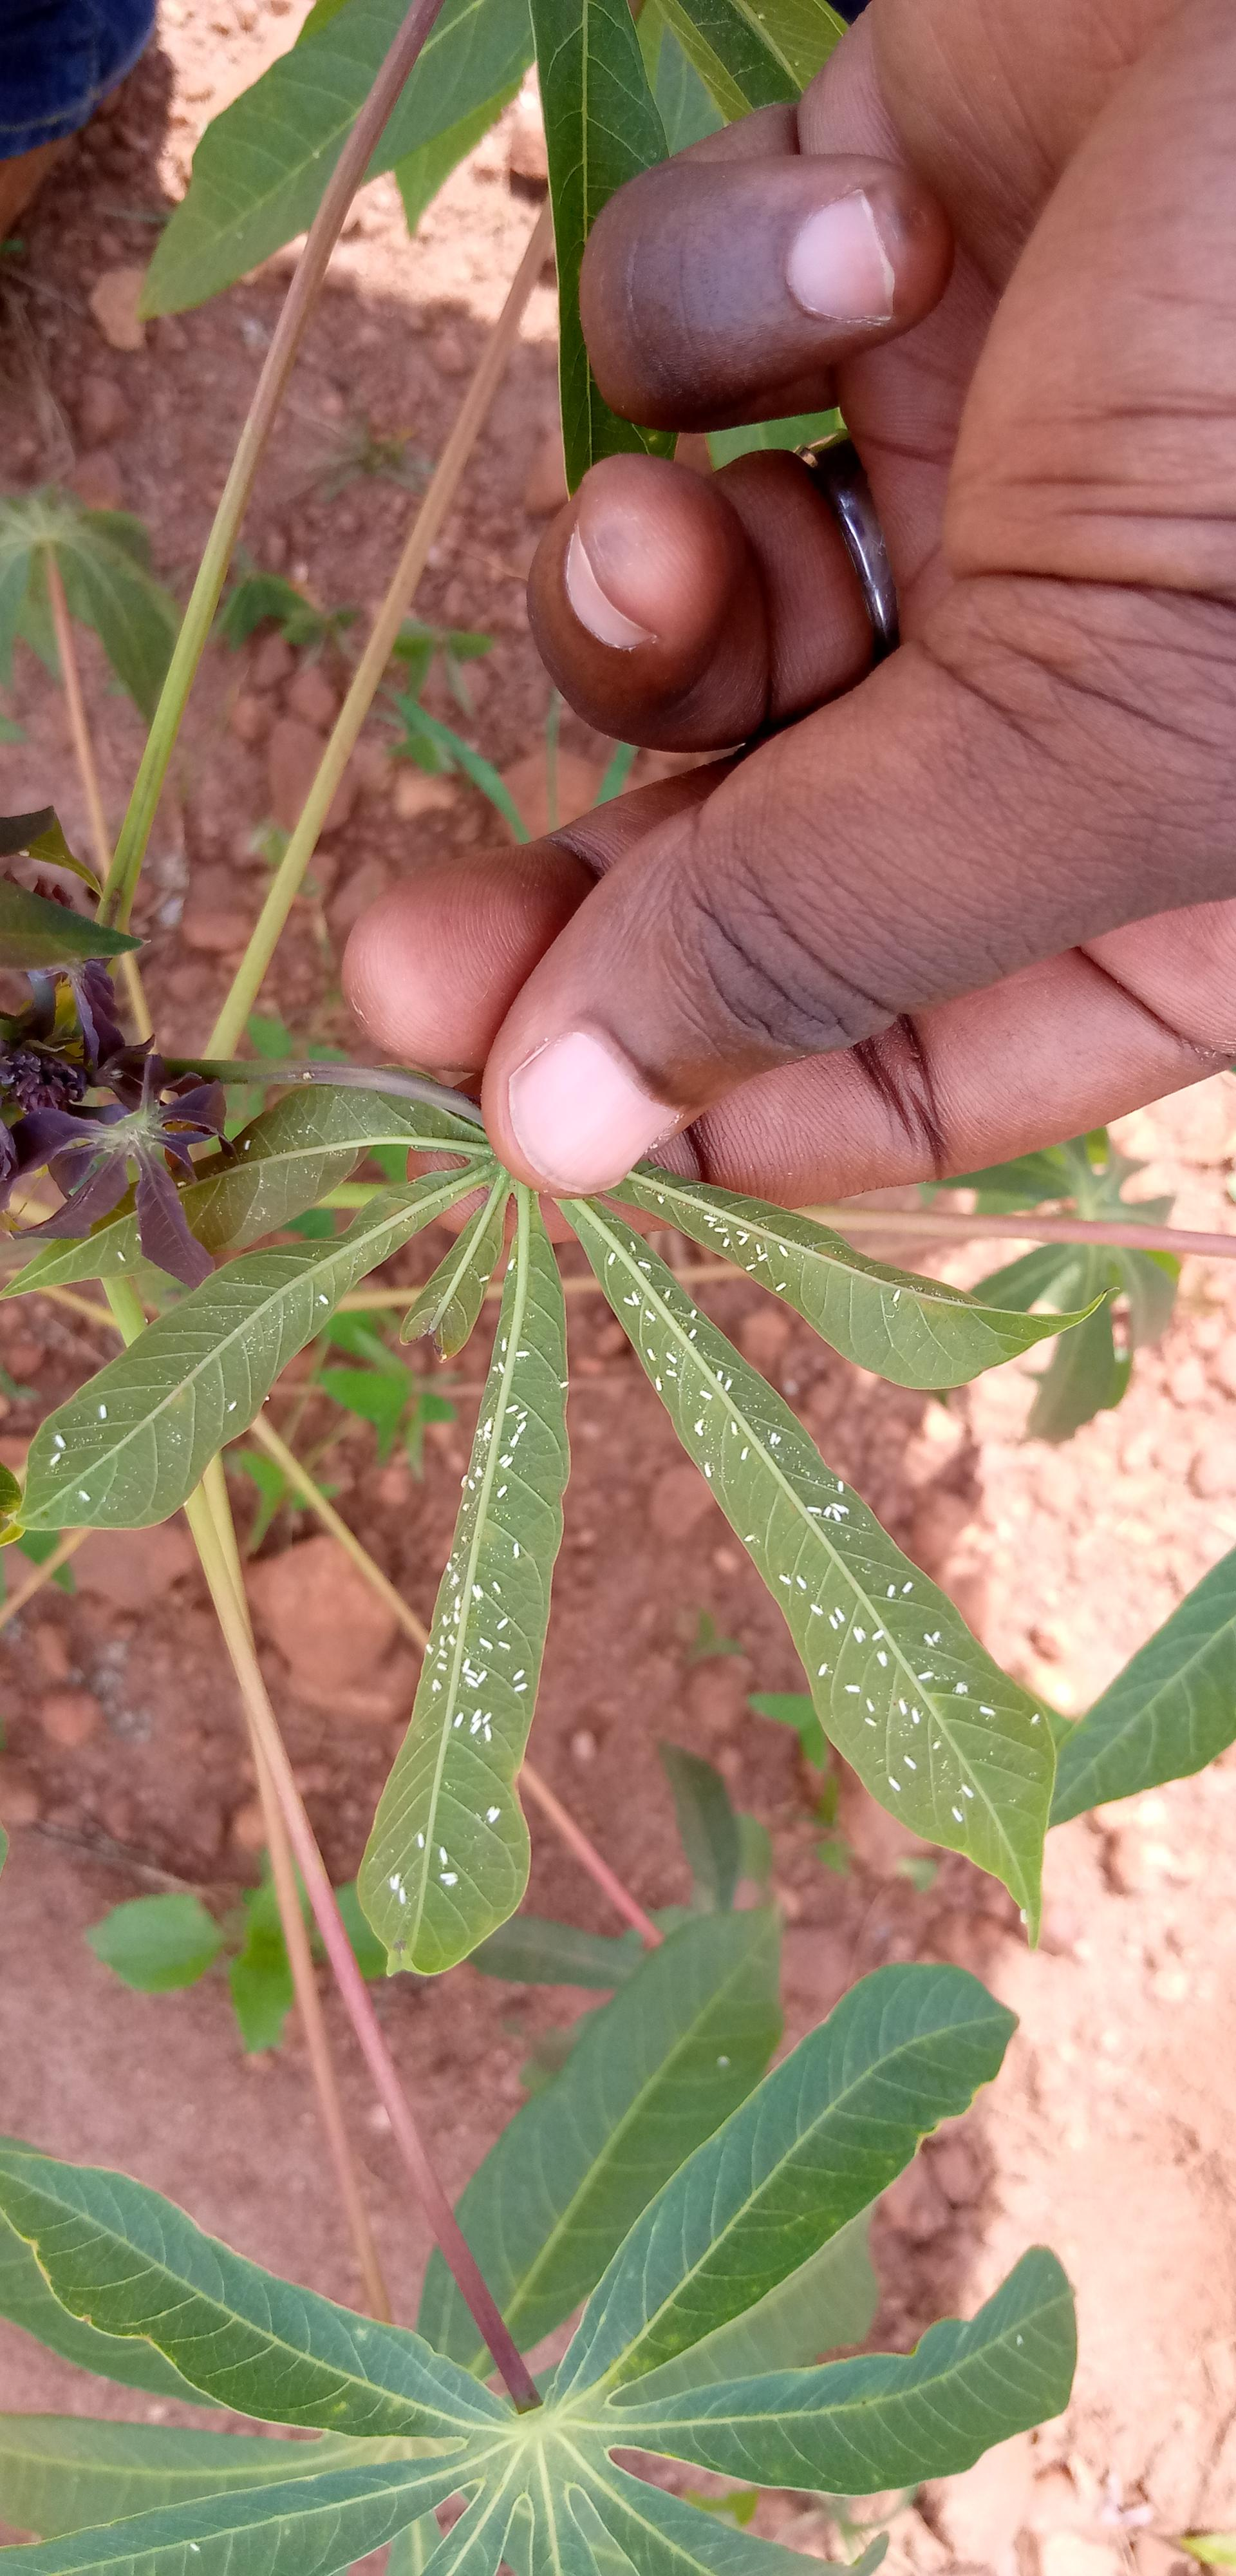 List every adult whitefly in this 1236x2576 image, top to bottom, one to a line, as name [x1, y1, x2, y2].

whitefly [241, 1137, 256, 1154]
whitefly [176, 1180, 188, 1189]
whitefly [654, 1192, 668, 1207]
whitefly [700, 1212, 720, 1223]
whitefly [706, 1220, 716, 1227]
whitefly [713, 1224, 730, 1235]
whitefly [735, 1229, 752, 1238]
whitefly [720, 1235, 731, 1249]
whitefly [738, 1236, 749, 1247]
whitefly [629, 1239, 639, 1252]
whitefly [753, 1242, 764, 1255]
whitefly [778, 1243, 791, 1259]
whitefly [116, 1249, 128, 1264]
whitefly [605, 1249, 620, 1267]
whitefly [756, 1252, 769, 1263]
whitefly [505, 1256, 521, 1273]
whitefly [637, 1260, 654, 1269]
whitefly [744, 1261, 756, 1273]
whitefly [476, 1273, 491, 1283]
whitefly [772, 1280, 790, 1293]
whitefly [661, 1288, 673, 1301]
whitefly [890, 1288, 903, 1305]
whitefly [631, 1289, 642, 1305]
whitefly [317, 1291, 331, 1307]
whitefly [621, 1296, 635, 1309]
whitefly [689, 1307, 702, 1320]
whitefly [642, 1308, 657, 1323]
whitefly [686, 1327, 700, 1341]
whitefly [499, 1335, 508, 1354]
whitefly [644, 1345, 659, 1364]
whitefly [514, 1349, 532, 1360]
whitefly [664, 1350, 679, 1365]
whitefly [497, 1361, 507, 1374]
whitefly [491, 1365, 499, 1374]
whitefly [715, 1367, 726, 1382]
whitefly [664, 1368, 679, 1379]
whitefly [653, 1372, 663, 1393]
whitefly [722, 1377, 733, 1392]
whitefly [557, 1378, 571, 1391]
whitefly [698, 1388, 715, 1402]
whitefly [226, 1399, 241, 1414]
whitefly [96, 1401, 111, 1421]
whitefly [505, 1404, 520, 1414]
whitefly [516, 1410, 529, 1422]
whitefly [484, 1415, 496, 1432]
whitefly [696, 1417, 706, 1429]
whitefly [728, 1418, 740, 1436]
whitefly [516, 1419, 530, 1433]
whitefly [693, 1423, 706, 1437]
whitefly [476, 1428, 484, 1438]
whitefly [768, 1430, 777, 1446]
whitefly [483, 1430, 495, 1443]
whitefly [52, 1432, 71, 1449]
whitefly [509, 1432, 521, 1449]
whitefly [775, 1435, 782, 1446]
whitefly [738, 1445, 753, 1463]
whitefly [47, 1452, 65, 1468]
whitefly [498, 1454, 509, 1466]
whitefly [501, 1455, 515, 1471]
whitefly [702, 1461, 716, 1479]
whitefly [473, 1464, 485, 1479]
whitefly [460, 1472, 470, 1488]
whitefly [467, 1477, 479, 1492]
whitefly [837, 1477, 847, 1493]
whitefly [494, 1482, 509, 1500]
whitefly [77, 1488, 97, 1504]
whitefly [461, 1501, 473, 1513]
whitefly [830, 1501, 846, 1514]
whitefly [805, 1504, 822, 1515]
whitefly [823, 1506, 832, 1519]
whitefly [832, 1508, 843, 1524]
whitefly [458, 1533, 471, 1545]
whitefly [742, 1533, 758, 1545]
whitefly [511, 1540, 523, 1560]
whitefly [451, 1551, 462, 1562]
whitefly [444, 1559, 454, 1573]
whitefly [776, 1572, 793, 1587]
whitefly [796, 1573, 810, 1593]
whitefly [491, 1578, 505, 1595]
whitefly [901, 1579, 915, 1595]
whitefly [883, 1581, 899, 1600]
whitefly [476, 1584, 485, 1598]
whitefly [471, 1584, 481, 1602]
whitefly [453, 1593, 462, 1611]
whitefly [807, 1602, 825, 1617]
whitefly [833, 1604, 847, 1623]
whitefly [453, 1610, 462, 1625]
whitefly [439, 1613, 451, 1628]
whitefly [828, 1613, 841, 1633]
whitefly [494, 1615, 511, 1630]
whitefly [852, 1624, 864, 1644]
whitefly [857, 1625, 870, 1641]
whitefly [871, 1628, 885, 1642]
whitefly [931, 1629, 945, 1644]
whitefly [438, 1631, 446, 1647]
whitefly [921, 1631, 936, 1648]
whitefly [447, 1633, 458, 1647]
whitefly [477, 1634, 496, 1653]
whitefly [497, 1639, 514, 1654]
whitefly [424, 1642, 435, 1656]
whitefly [876, 1646, 892, 1667]
whitefly [438, 1647, 451, 1660]
whitefly [461, 1657, 471, 1674]
whitefly [435, 1660, 450, 1672]
whitefly [817, 1661, 831, 1679]
whitefly [511, 1666, 526, 1681]
whitefly [465, 1669, 479, 1680]
whitefly [913, 1669, 936, 1681]
whitefly [476, 1669, 488, 1683]
whitefly [464, 1674, 480, 1689]
whitefly [431, 1677, 445, 1694]
whitefly [953, 1678, 969, 1694]
whitefly [841, 1680, 863, 1695]
whitefly [431, 1681, 438, 1693]
whitefly [511, 1681, 529, 1694]
whitefly [865, 1695, 879, 1713]
whitefly [896, 1696, 909, 1717]
whitefly [977, 1702, 997, 1719]
whitefly [910, 1705, 923, 1725]
whitefly [471, 1707, 483, 1723]
whitefly [453, 1709, 465, 1728]
whitefly [482, 1709, 493, 1726]
whitefly [1027, 1710, 1042, 1725]
whitefly [862, 1715, 879, 1729]
whitefly [469, 1718, 483, 1736]
whitefly [483, 1723, 495, 1743]
whitefly [930, 1736, 946, 1754]
whitefly [901, 1753, 920, 1771]
whitefly [884, 1774, 905, 1793]
whitefly [959, 1781, 976, 1800]
whitefly [485, 1803, 496, 1817]
whitefly [949, 1804, 966, 1824]
whitefly [489, 1806, 501, 1824]
whitefly [415, 1828, 426, 1850]
whitefly [438, 1843, 452, 1865]
whitefly [438, 1870, 458, 1879]
whitefly [393, 1872, 404, 1889]
whitefly [386, 1873, 393, 1890]
whitefly [444, 1877, 458, 1887]
whitefly [398, 1884, 409, 1906]